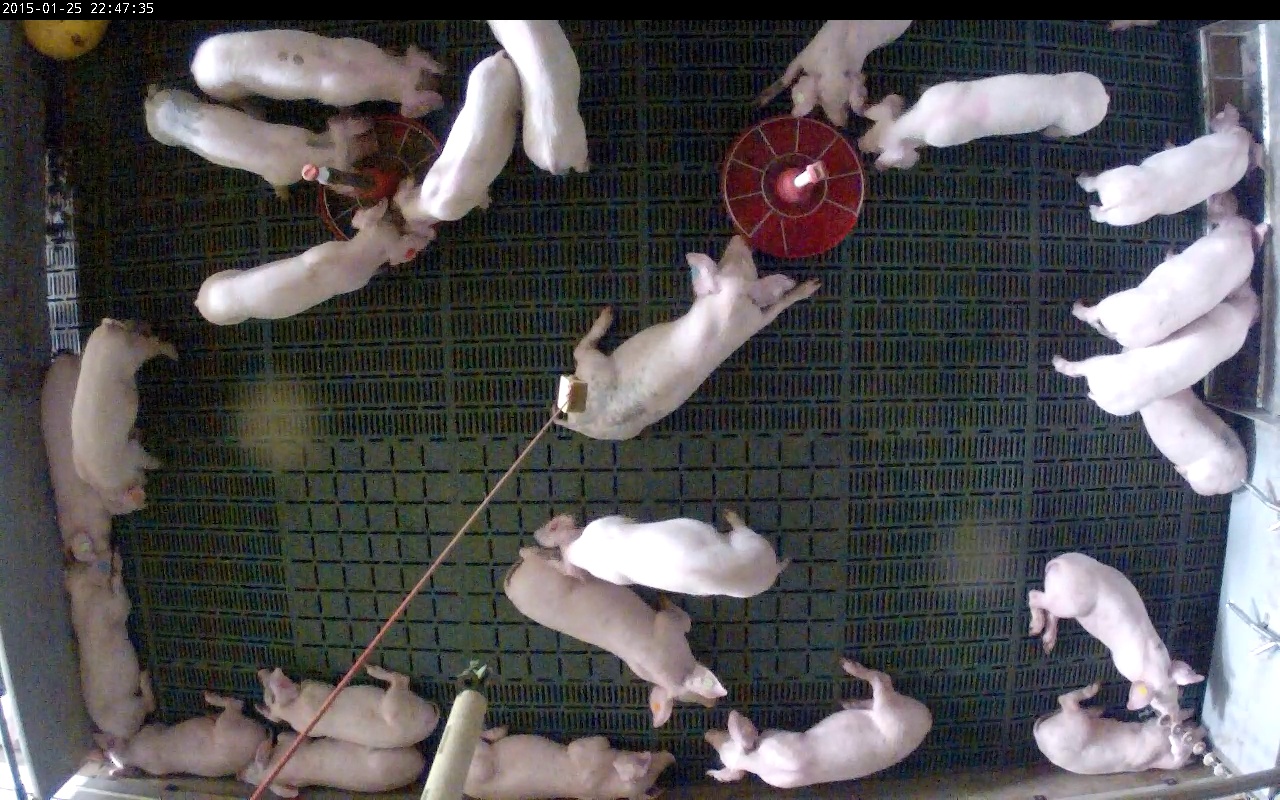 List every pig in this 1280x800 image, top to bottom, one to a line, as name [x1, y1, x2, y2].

pig [486, 17, 596, 181]
pig [752, 20, 912, 128]
pig [190, 31, 448, 121]
pig [392, 49, 519, 242]
pig [859, 70, 1110, 169]
pig [144, 84, 379, 202]
pig [1077, 103, 1267, 227]
pig [1072, 192, 1268, 351]
pig [194, 197, 429, 325]
pig [553, 236, 824, 442]
pig [1052, 278, 1264, 417]
pig [72, 315, 177, 516]
pig [40, 353, 111, 567]
pig [1141, 386, 1249, 501]
pig [534, 509, 788, 602]
pig [63, 544, 154, 741]
pig [502, 544, 727, 727]
pig [1028, 550, 1203, 720]
pig [705, 656, 936, 788]
pig [254, 664, 440, 748]
pig [1034, 680, 1207, 777]
pig [94, 692, 267, 779]
pig [463, 725, 675, 799]
pig [235, 728, 426, 799]